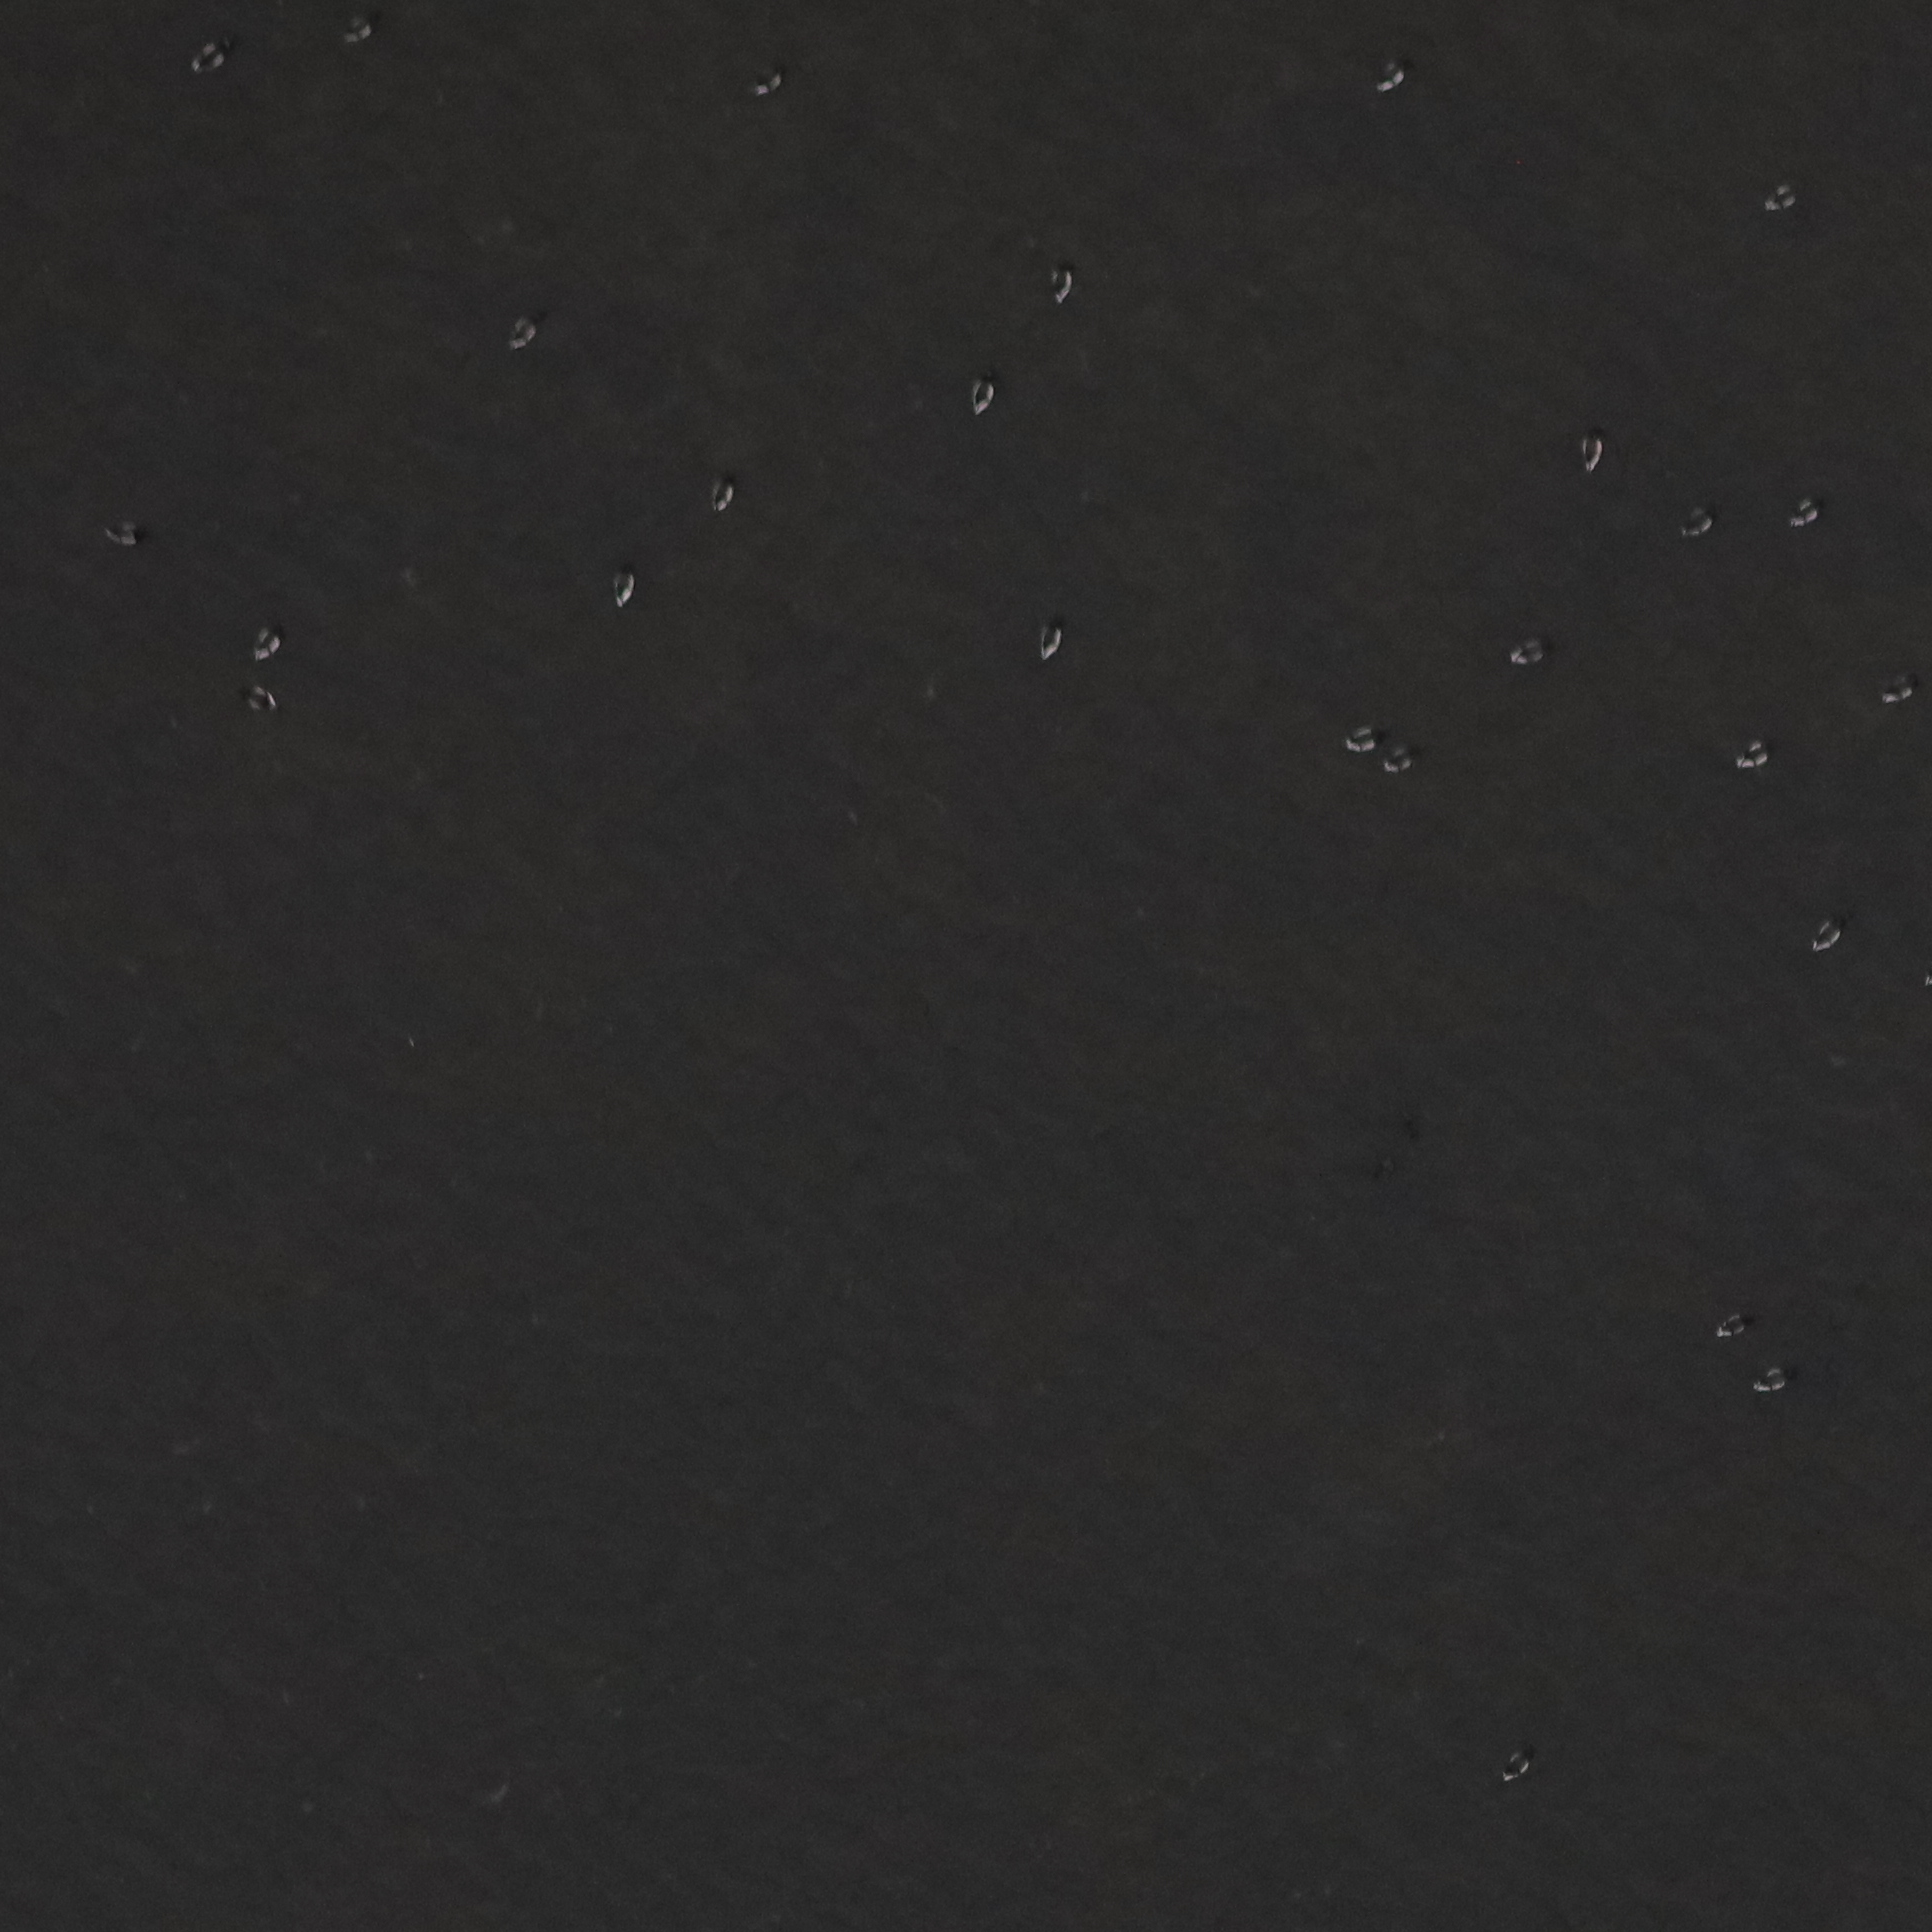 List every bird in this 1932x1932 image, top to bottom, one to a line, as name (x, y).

brant (357, 27)
brant (209, 57)
brant (1389, 77)
brant (766, 80)
brant (1781, 197)
brant (1062, 284)
brant (525, 335)
brant (984, 396)
brant (1592, 450)
brant (719, 496)
brant (1807, 509)
brant (1697, 524)
brant (123, 532)
brant (620, 590)
brant (1055, 639)
brant (267, 644)
brant (1530, 652)
brant (1898, 685)
brant (262, 700)
brant (1367, 740)
brant (1754, 755)
brant (1403, 756)
brant (1828, 935)
brant (1734, 1327)
brant (1772, 1379)
brant (1515, 1763)